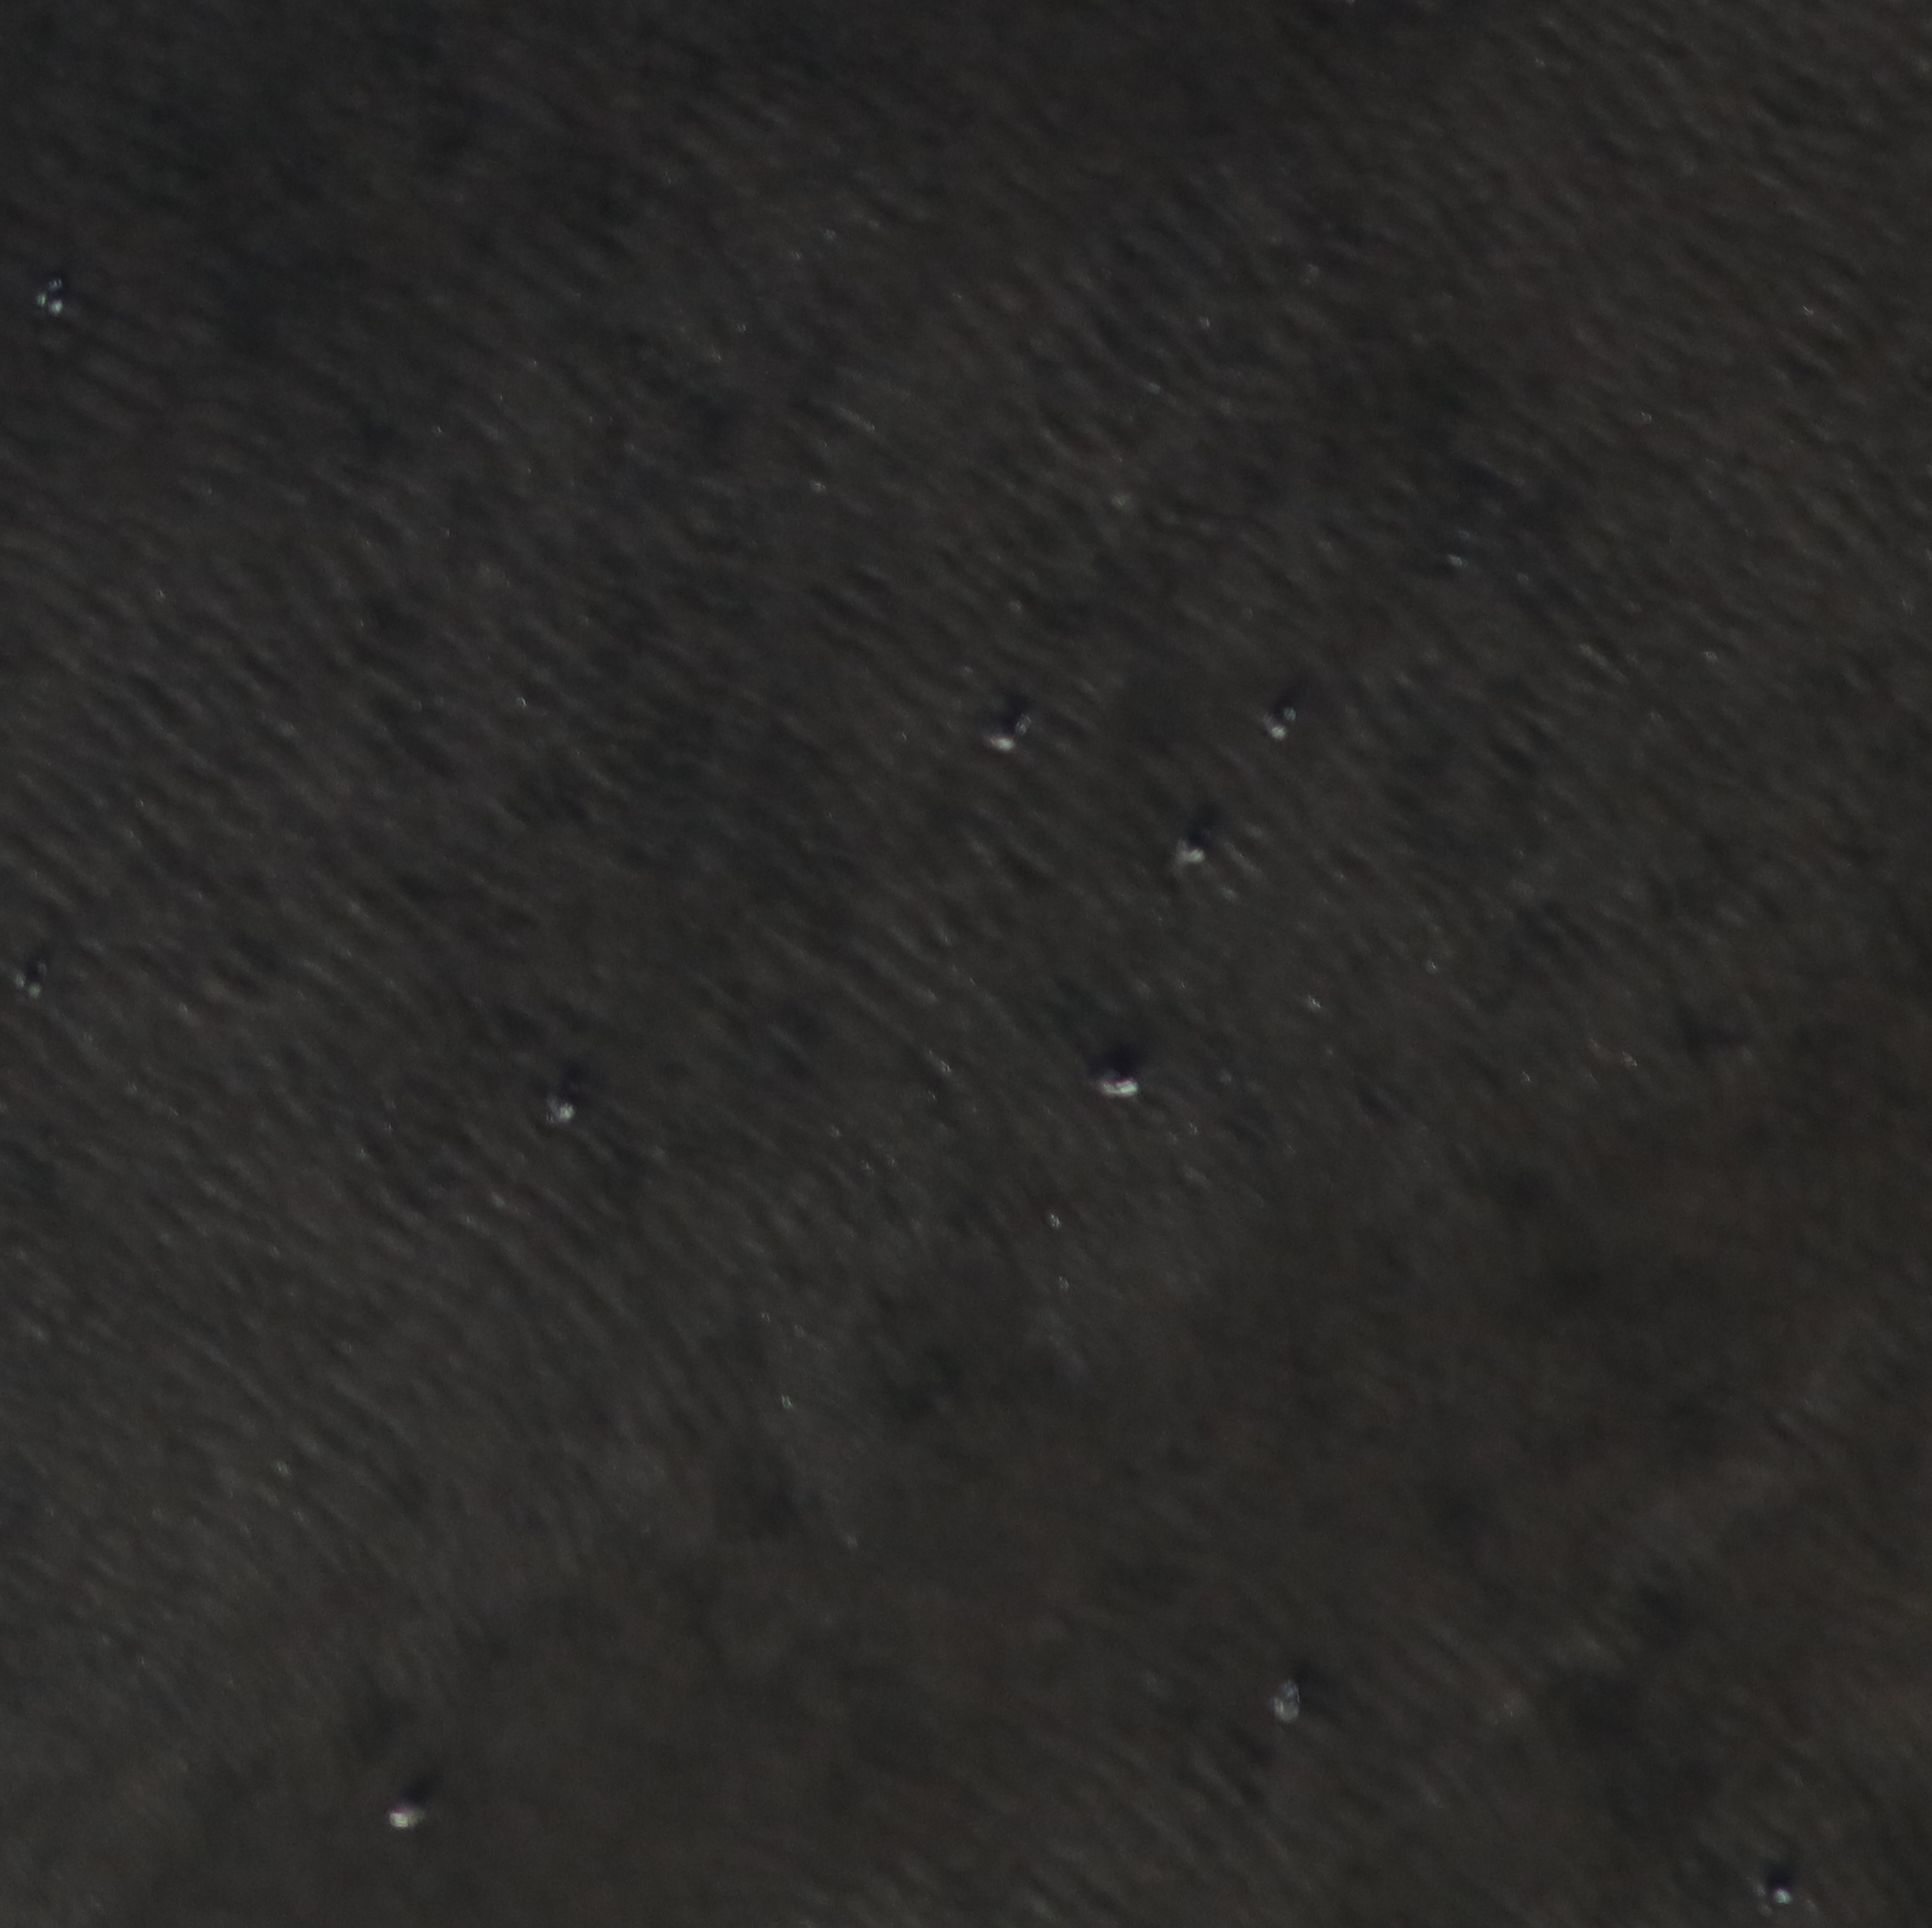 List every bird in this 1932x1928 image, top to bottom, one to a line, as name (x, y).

brant (52, 301)
brant (1285, 720)
brant (1008, 740)
brant (1190, 855)
brant (37, 983)
brant (1113, 1084)
brant (559, 1108)
brant (1288, 1701)
brant (416, 1812)
brant (1771, 1897)